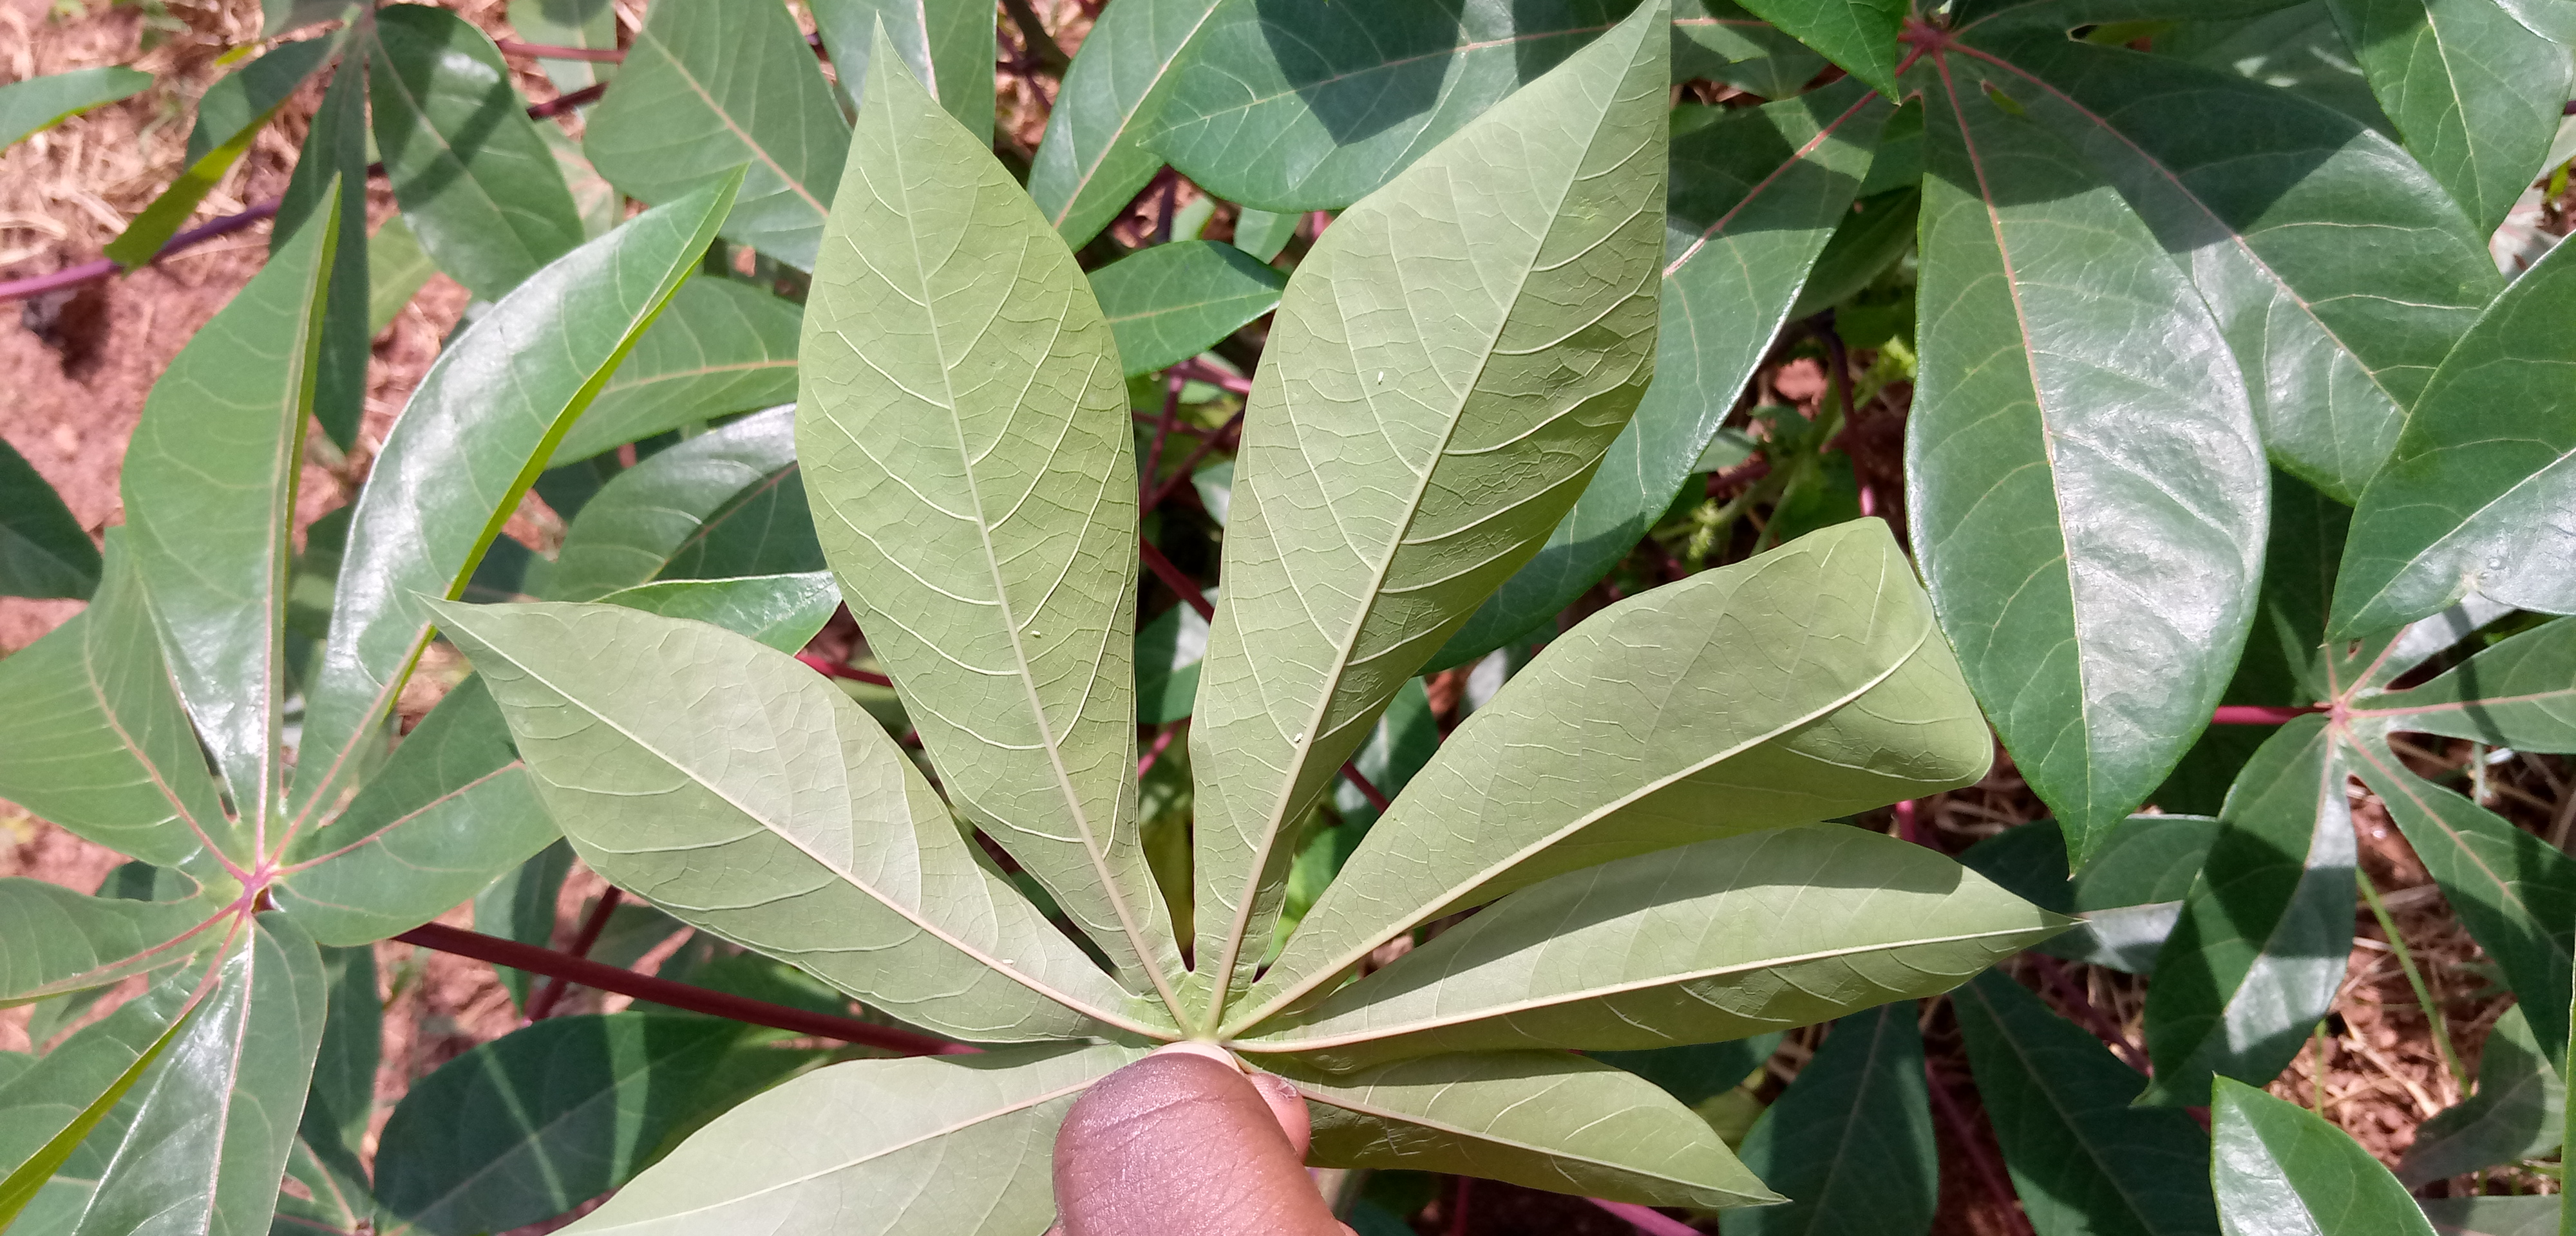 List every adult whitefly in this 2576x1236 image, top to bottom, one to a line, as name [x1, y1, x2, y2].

whitefly [1373, 366, 1386, 389]
whitefly [1026, 624, 1045, 646]
whitefly [1289, 728, 1309, 744]
whitefly [1001, 953, 1018, 974]